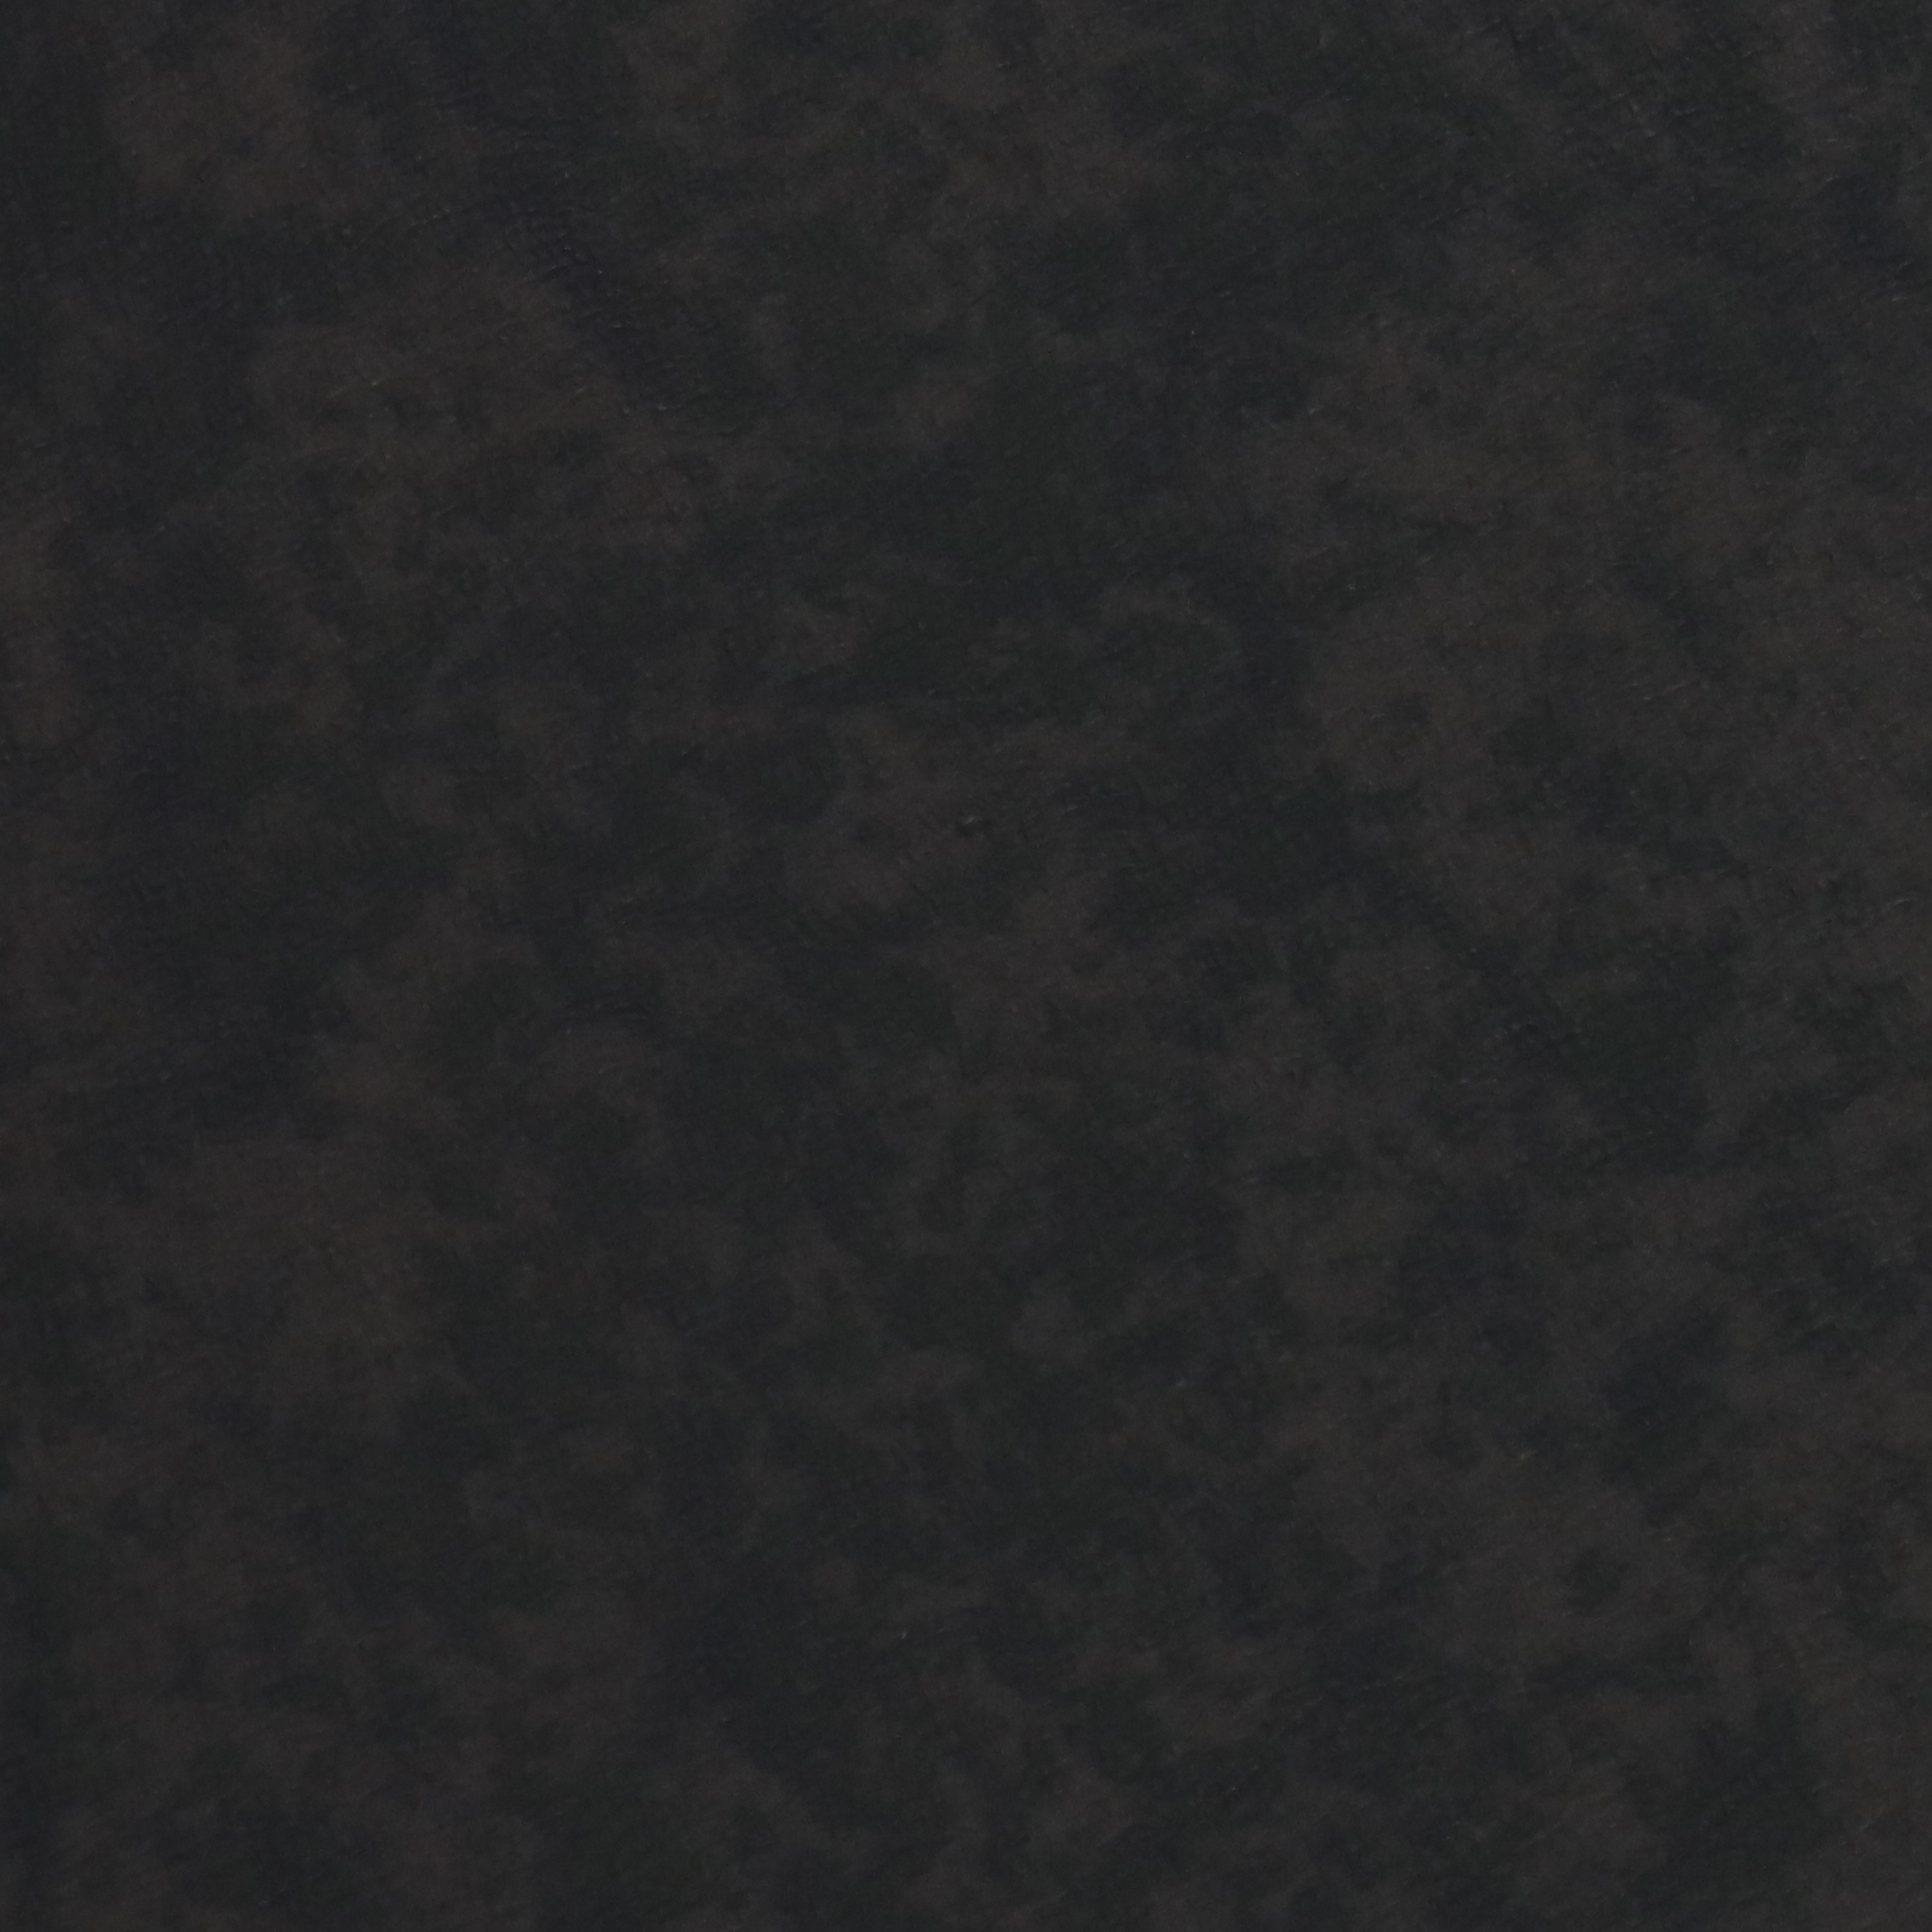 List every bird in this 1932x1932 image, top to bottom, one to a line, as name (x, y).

None